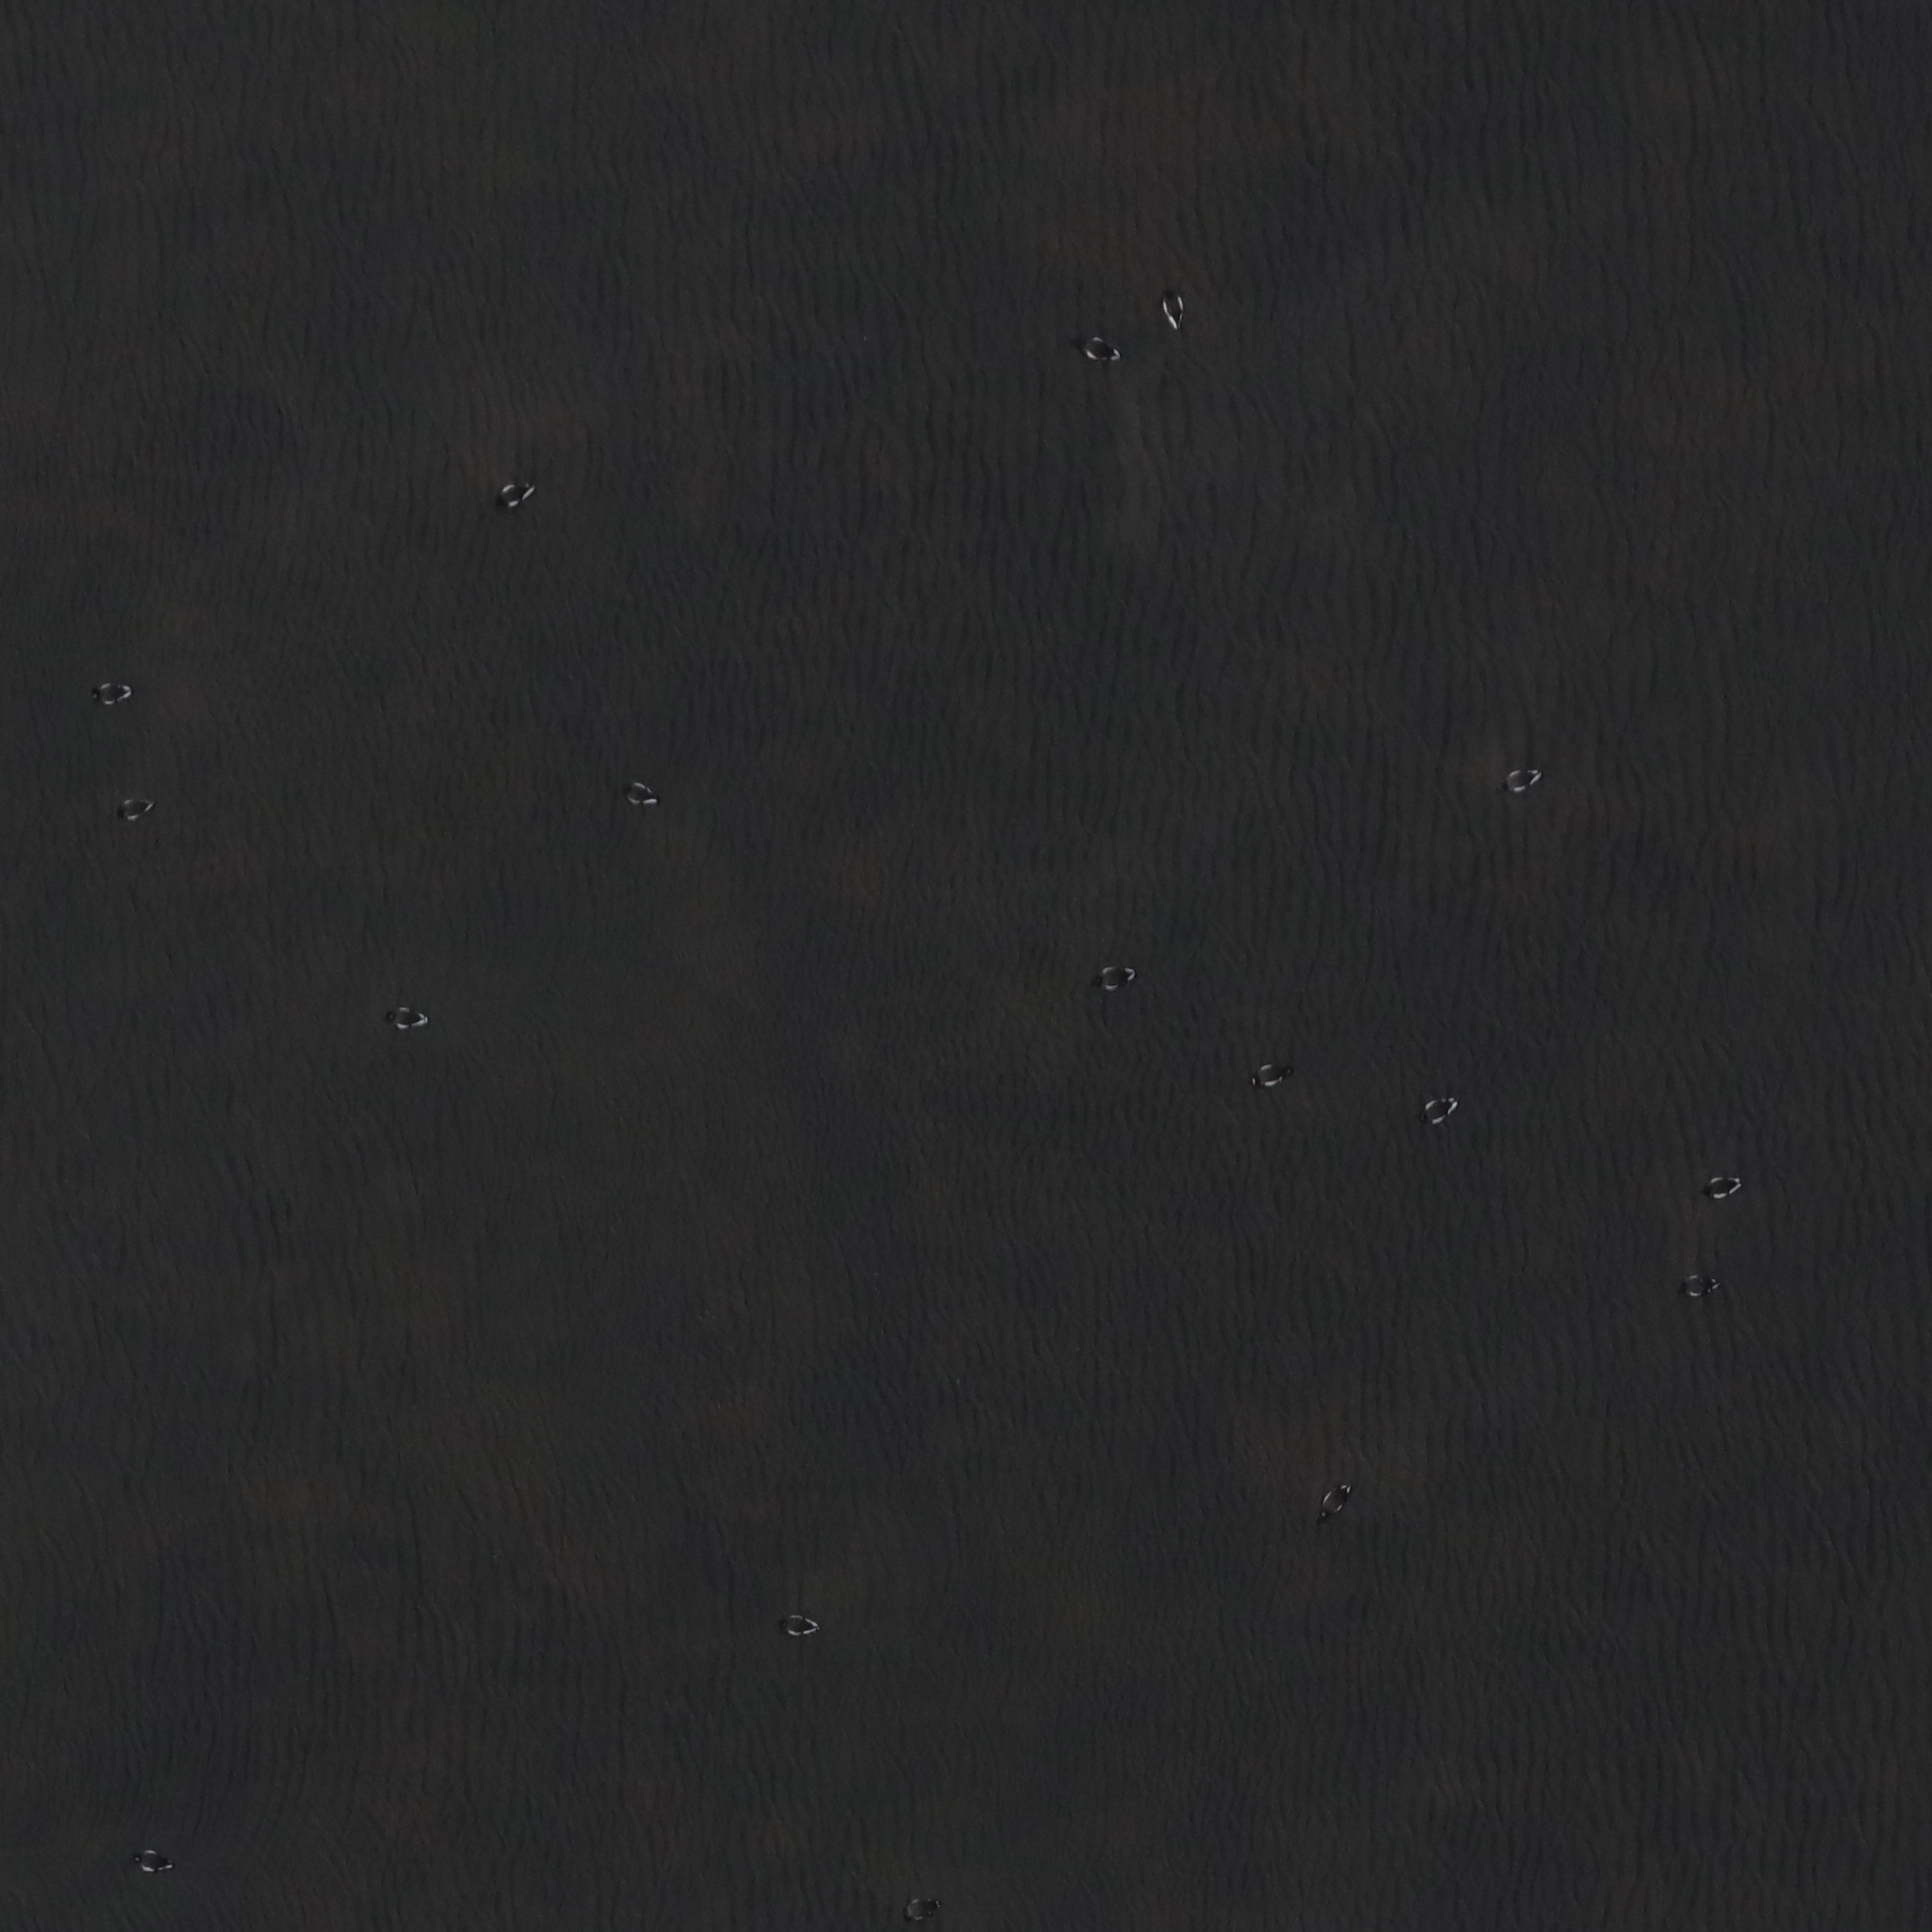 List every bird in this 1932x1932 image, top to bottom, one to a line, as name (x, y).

brant (1172, 310)
brant (1096, 348)
brant (514, 493)
brant (111, 692)
brant (1519, 780)
brant (638, 794)
brant (136, 808)
brant (1115, 976)
brant (408, 1016)
brant (1269, 1073)
brant (1439, 1109)
brant (1721, 1186)
brant (1697, 1286)
brant (1336, 1501)
brant (799, 1625)
brant (154, 1861)
brant (920, 1909)